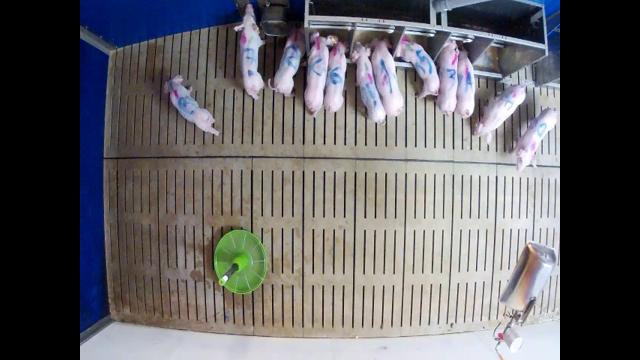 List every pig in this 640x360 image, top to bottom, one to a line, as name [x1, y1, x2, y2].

pig [234, 4, 268, 101]
pig [269, 25, 306, 98]
pig [303, 32, 337, 119]
pig [395, 34, 440, 102]
pig [369, 38, 405, 116]
pig [323, 40, 350, 114]
pig [438, 40, 460, 118]
pig [350, 41, 386, 126]
pig [455, 49, 476, 119]
pig [162, 75, 221, 137]
pig [471, 83, 528, 145]
pig [508, 106, 557, 174]